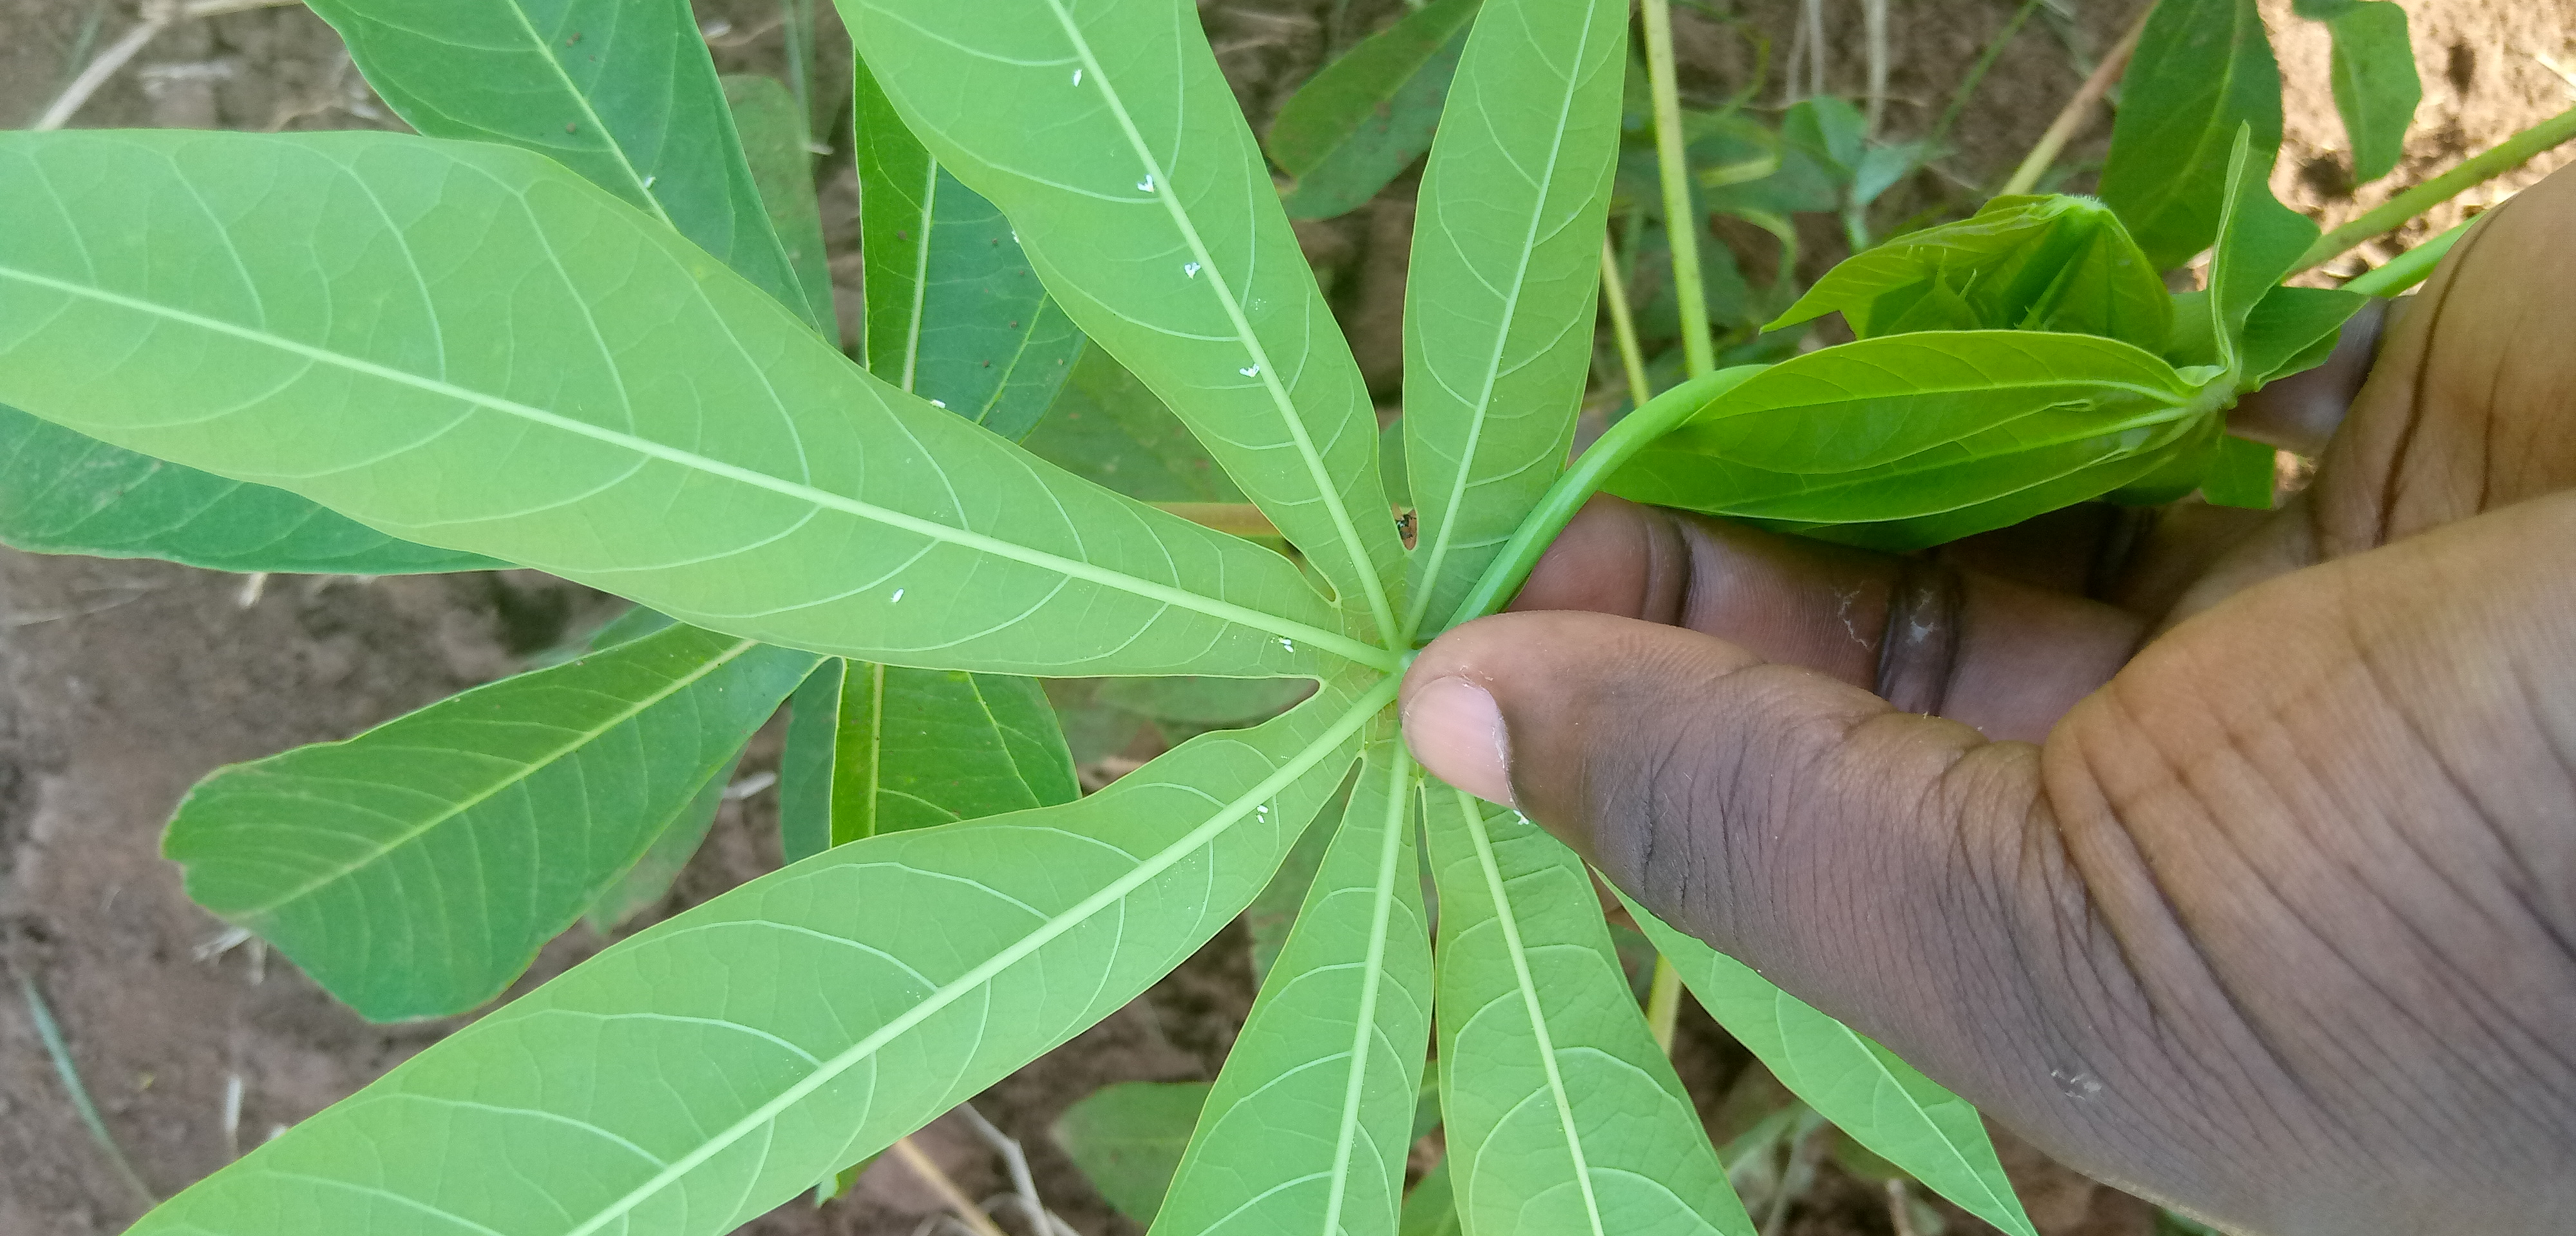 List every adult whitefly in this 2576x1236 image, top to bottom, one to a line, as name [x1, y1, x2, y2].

whitefly [1071, 67, 1084, 88]
whitefly [1136, 172, 1155, 194]
whitefly [643, 174, 659, 189]
whitefly [1182, 259, 1202, 280]
whitefly [1237, 362, 1263, 378]
whitefly [929, 396, 947, 411]
whitefly [891, 586, 907, 604]
whitefly [1277, 634, 1293, 646]
whitefly [1283, 643, 1294, 654]
whitefly [1255, 803, 1271, 814]
whitefly [1256, 813, 1267, 824]